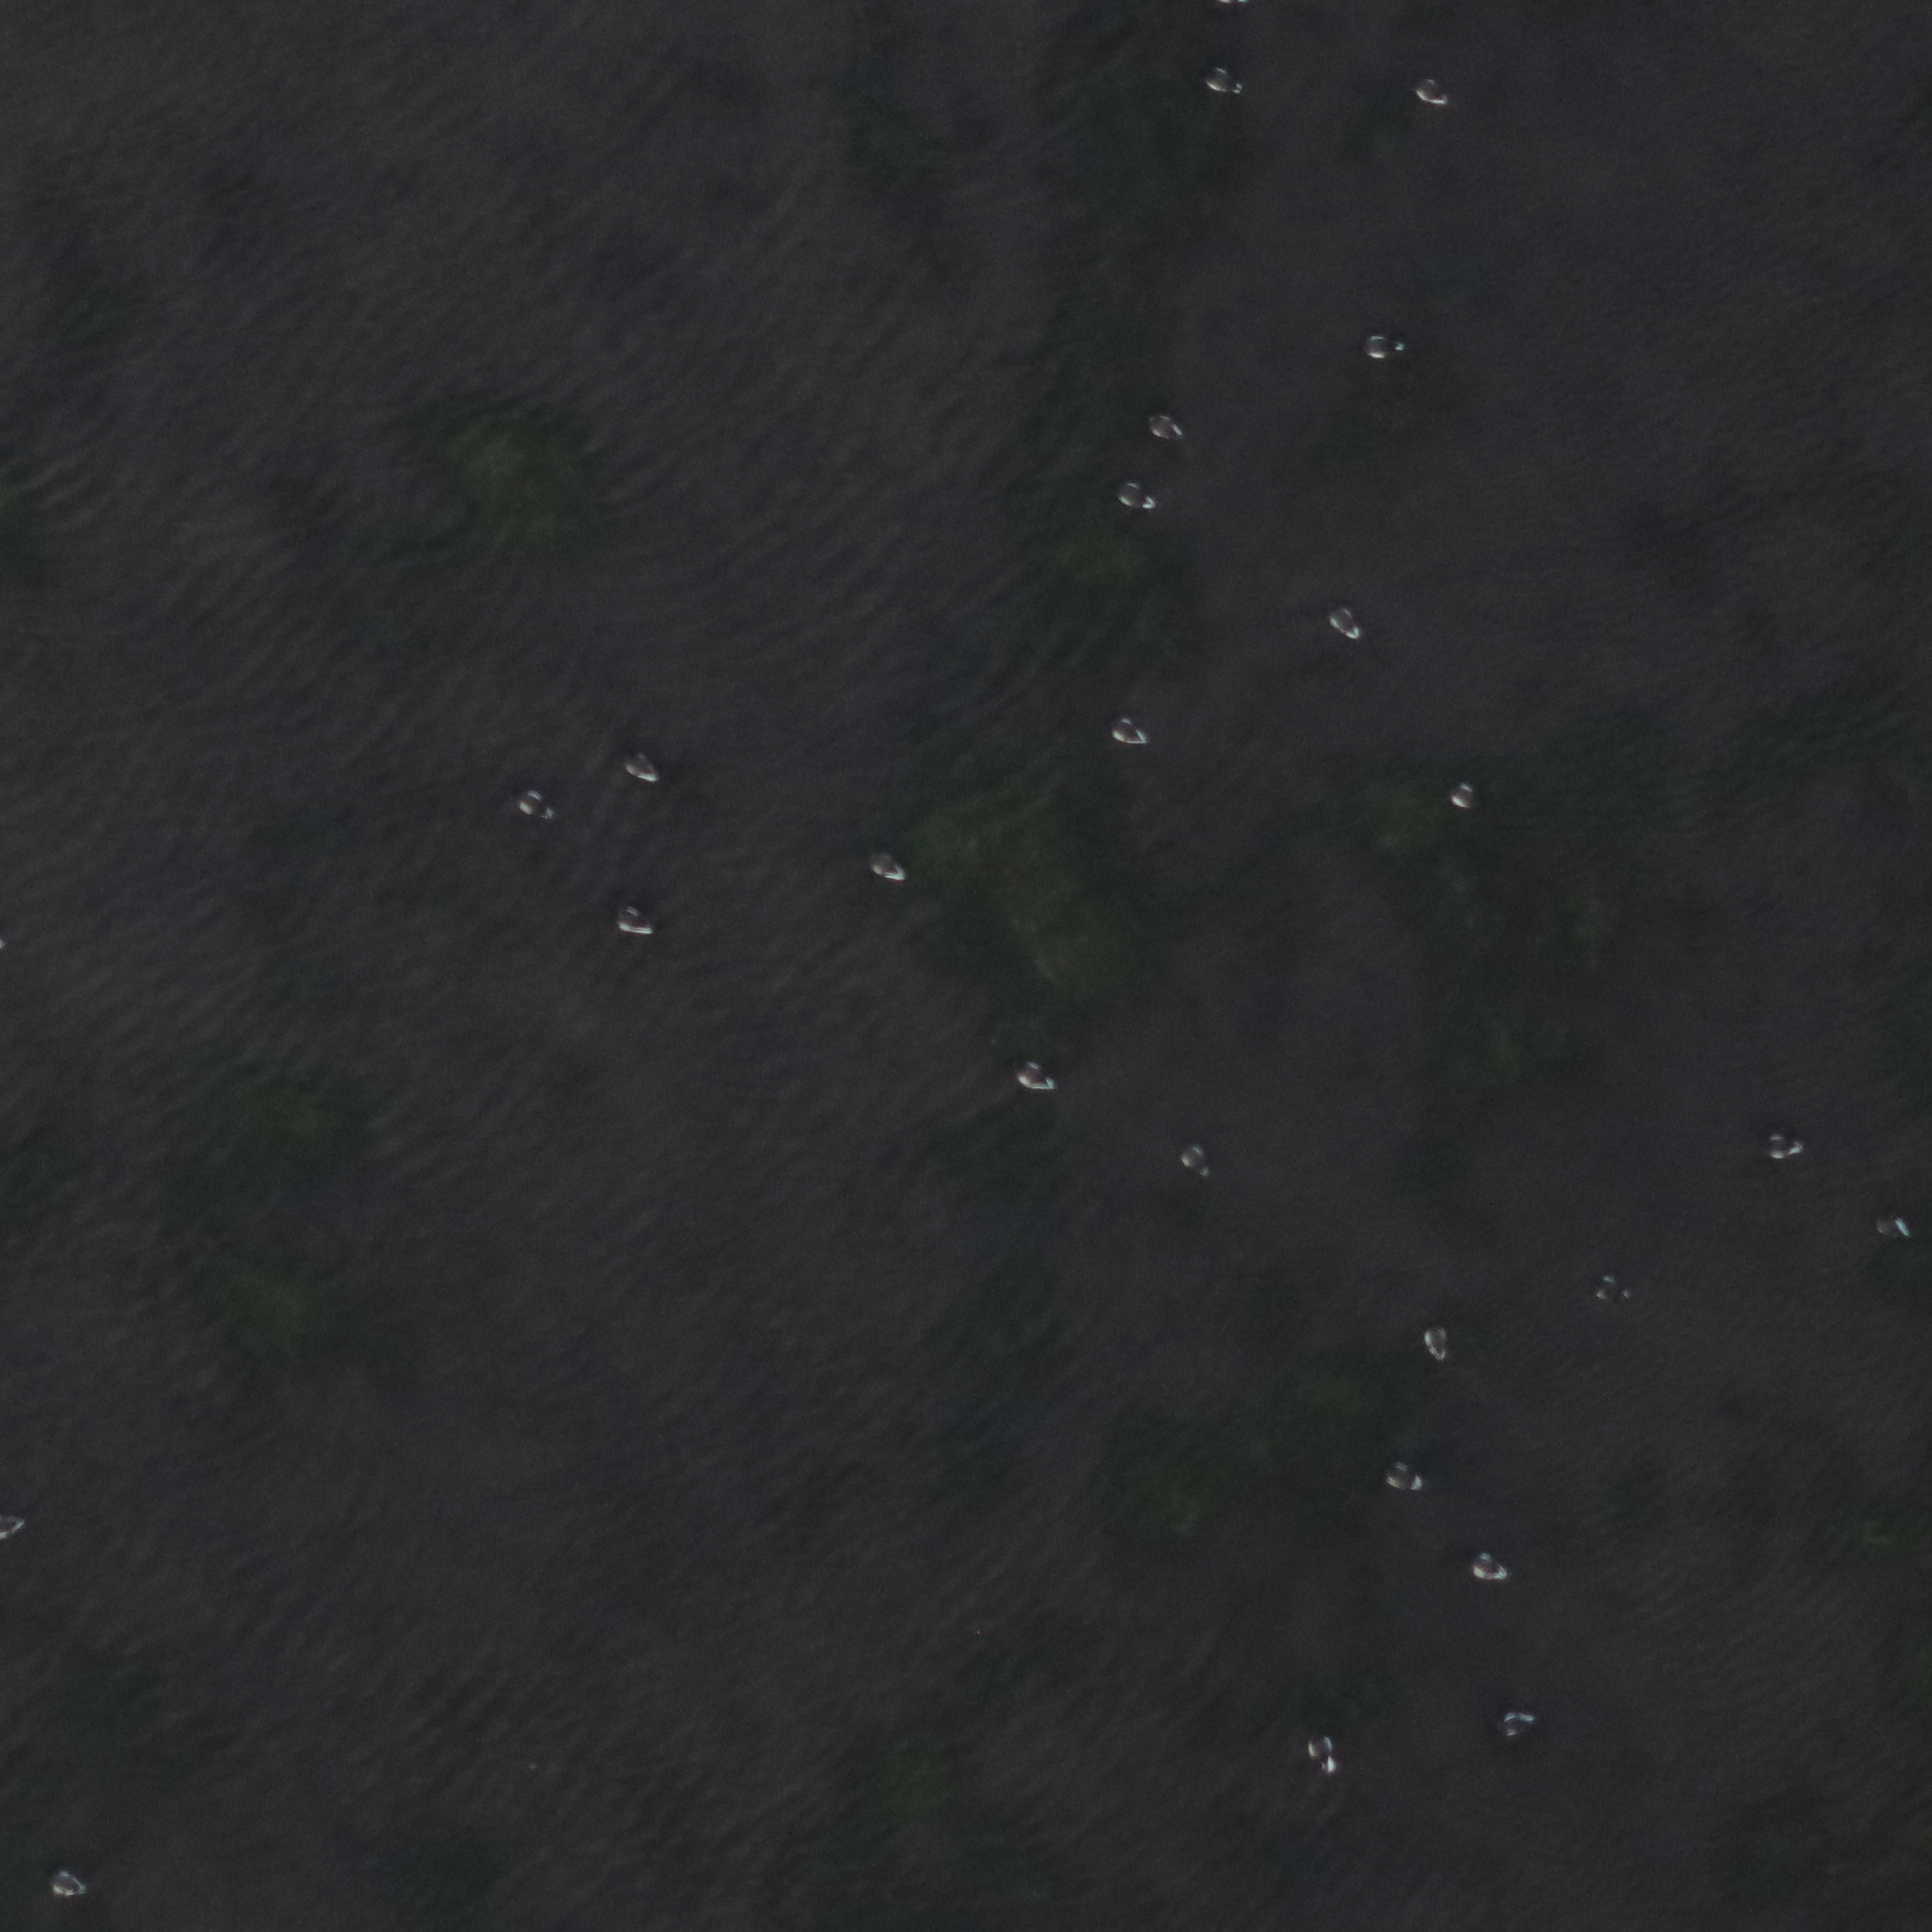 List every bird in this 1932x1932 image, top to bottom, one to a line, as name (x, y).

brant (1221, 80)
brant (1429, 91)
brant (1380, 346)
brant (1164, 428)
brant (1135, 495)
brant (1344, 623)
brant (1128, 730)
brant (642, 767)
brant (1465, 798)
brant (532, 806)
brant (885, 865)
brant (635, 920)
brant (1033, 1075)
brant (1782, 1147)
brant (1197, 1158)
brant (1889, 1226)
brant (1604, 1286)
brant (1436, 1340)
brant (1402, 1478)
brant (5, 1526)
brant (1486, 1566)
brant (1515, 1721)
brant (1322, 1748)
brant (64, 1883)